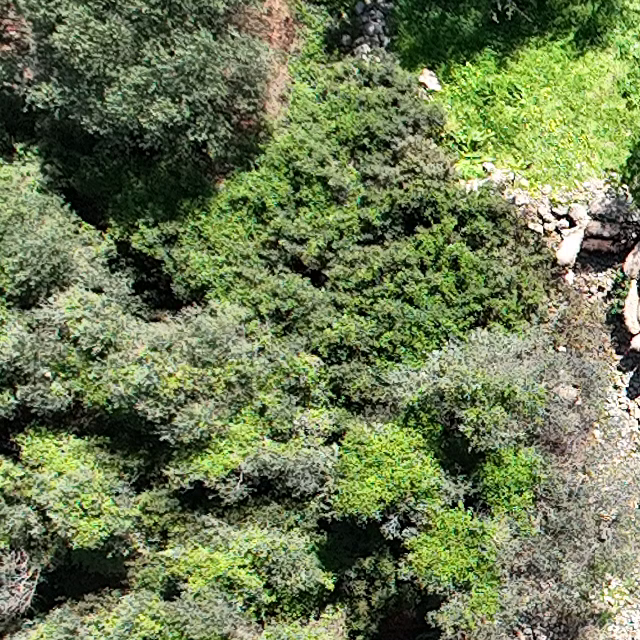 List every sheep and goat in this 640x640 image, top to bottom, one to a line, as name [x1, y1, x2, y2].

sheep [569, 203, 591, 227]
sheep [586, 221, 625, 237]
sheep [556, 226, 586, 266]
sheep [623, 234, 639, 280]
sheep [582, 239, 627, 253]
sheep [623, 280, 639, 335]
sheep [629, 318, 639, 351]